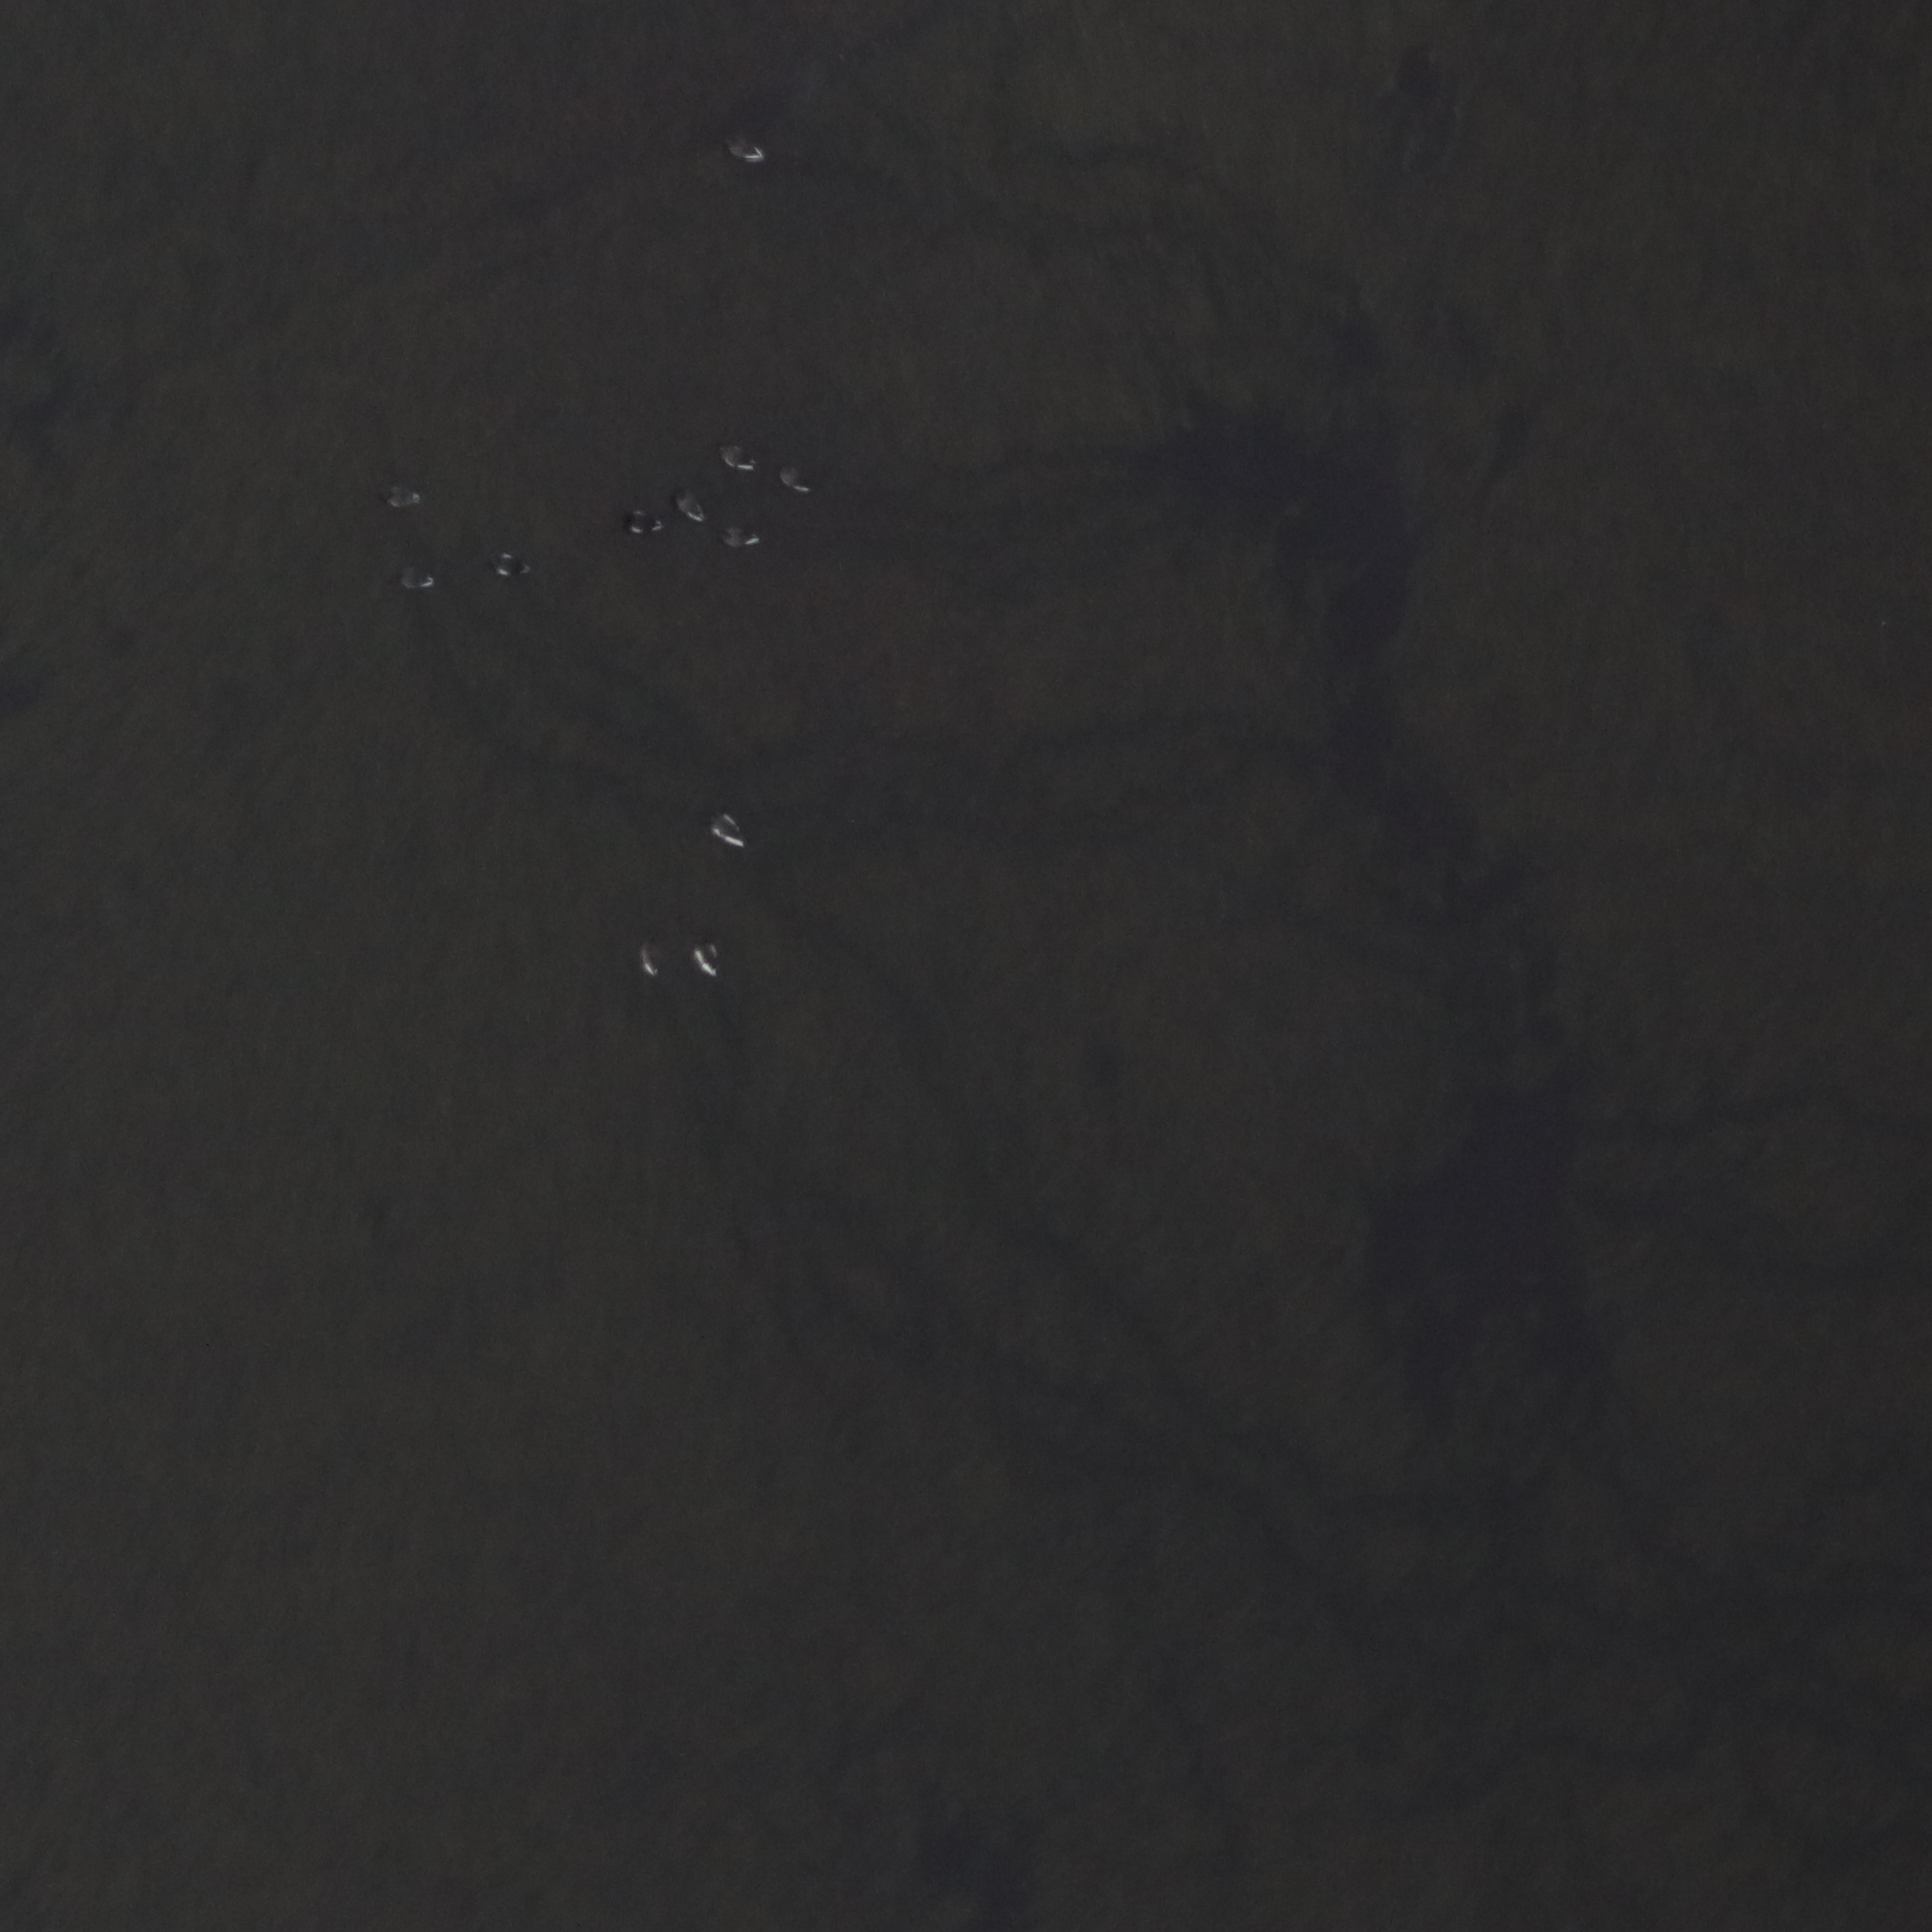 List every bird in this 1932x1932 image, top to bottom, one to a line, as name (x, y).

brant (745, 148)
brant (736, 459)
brant (793, 477)
brant (401, 501)
brant (688, 502)
brant (640, 523)
brant (742, 537)
brant (508, 565)
brant (410, 584)
brant (726, 828)
brant (706, 957)
brant (650, 960)